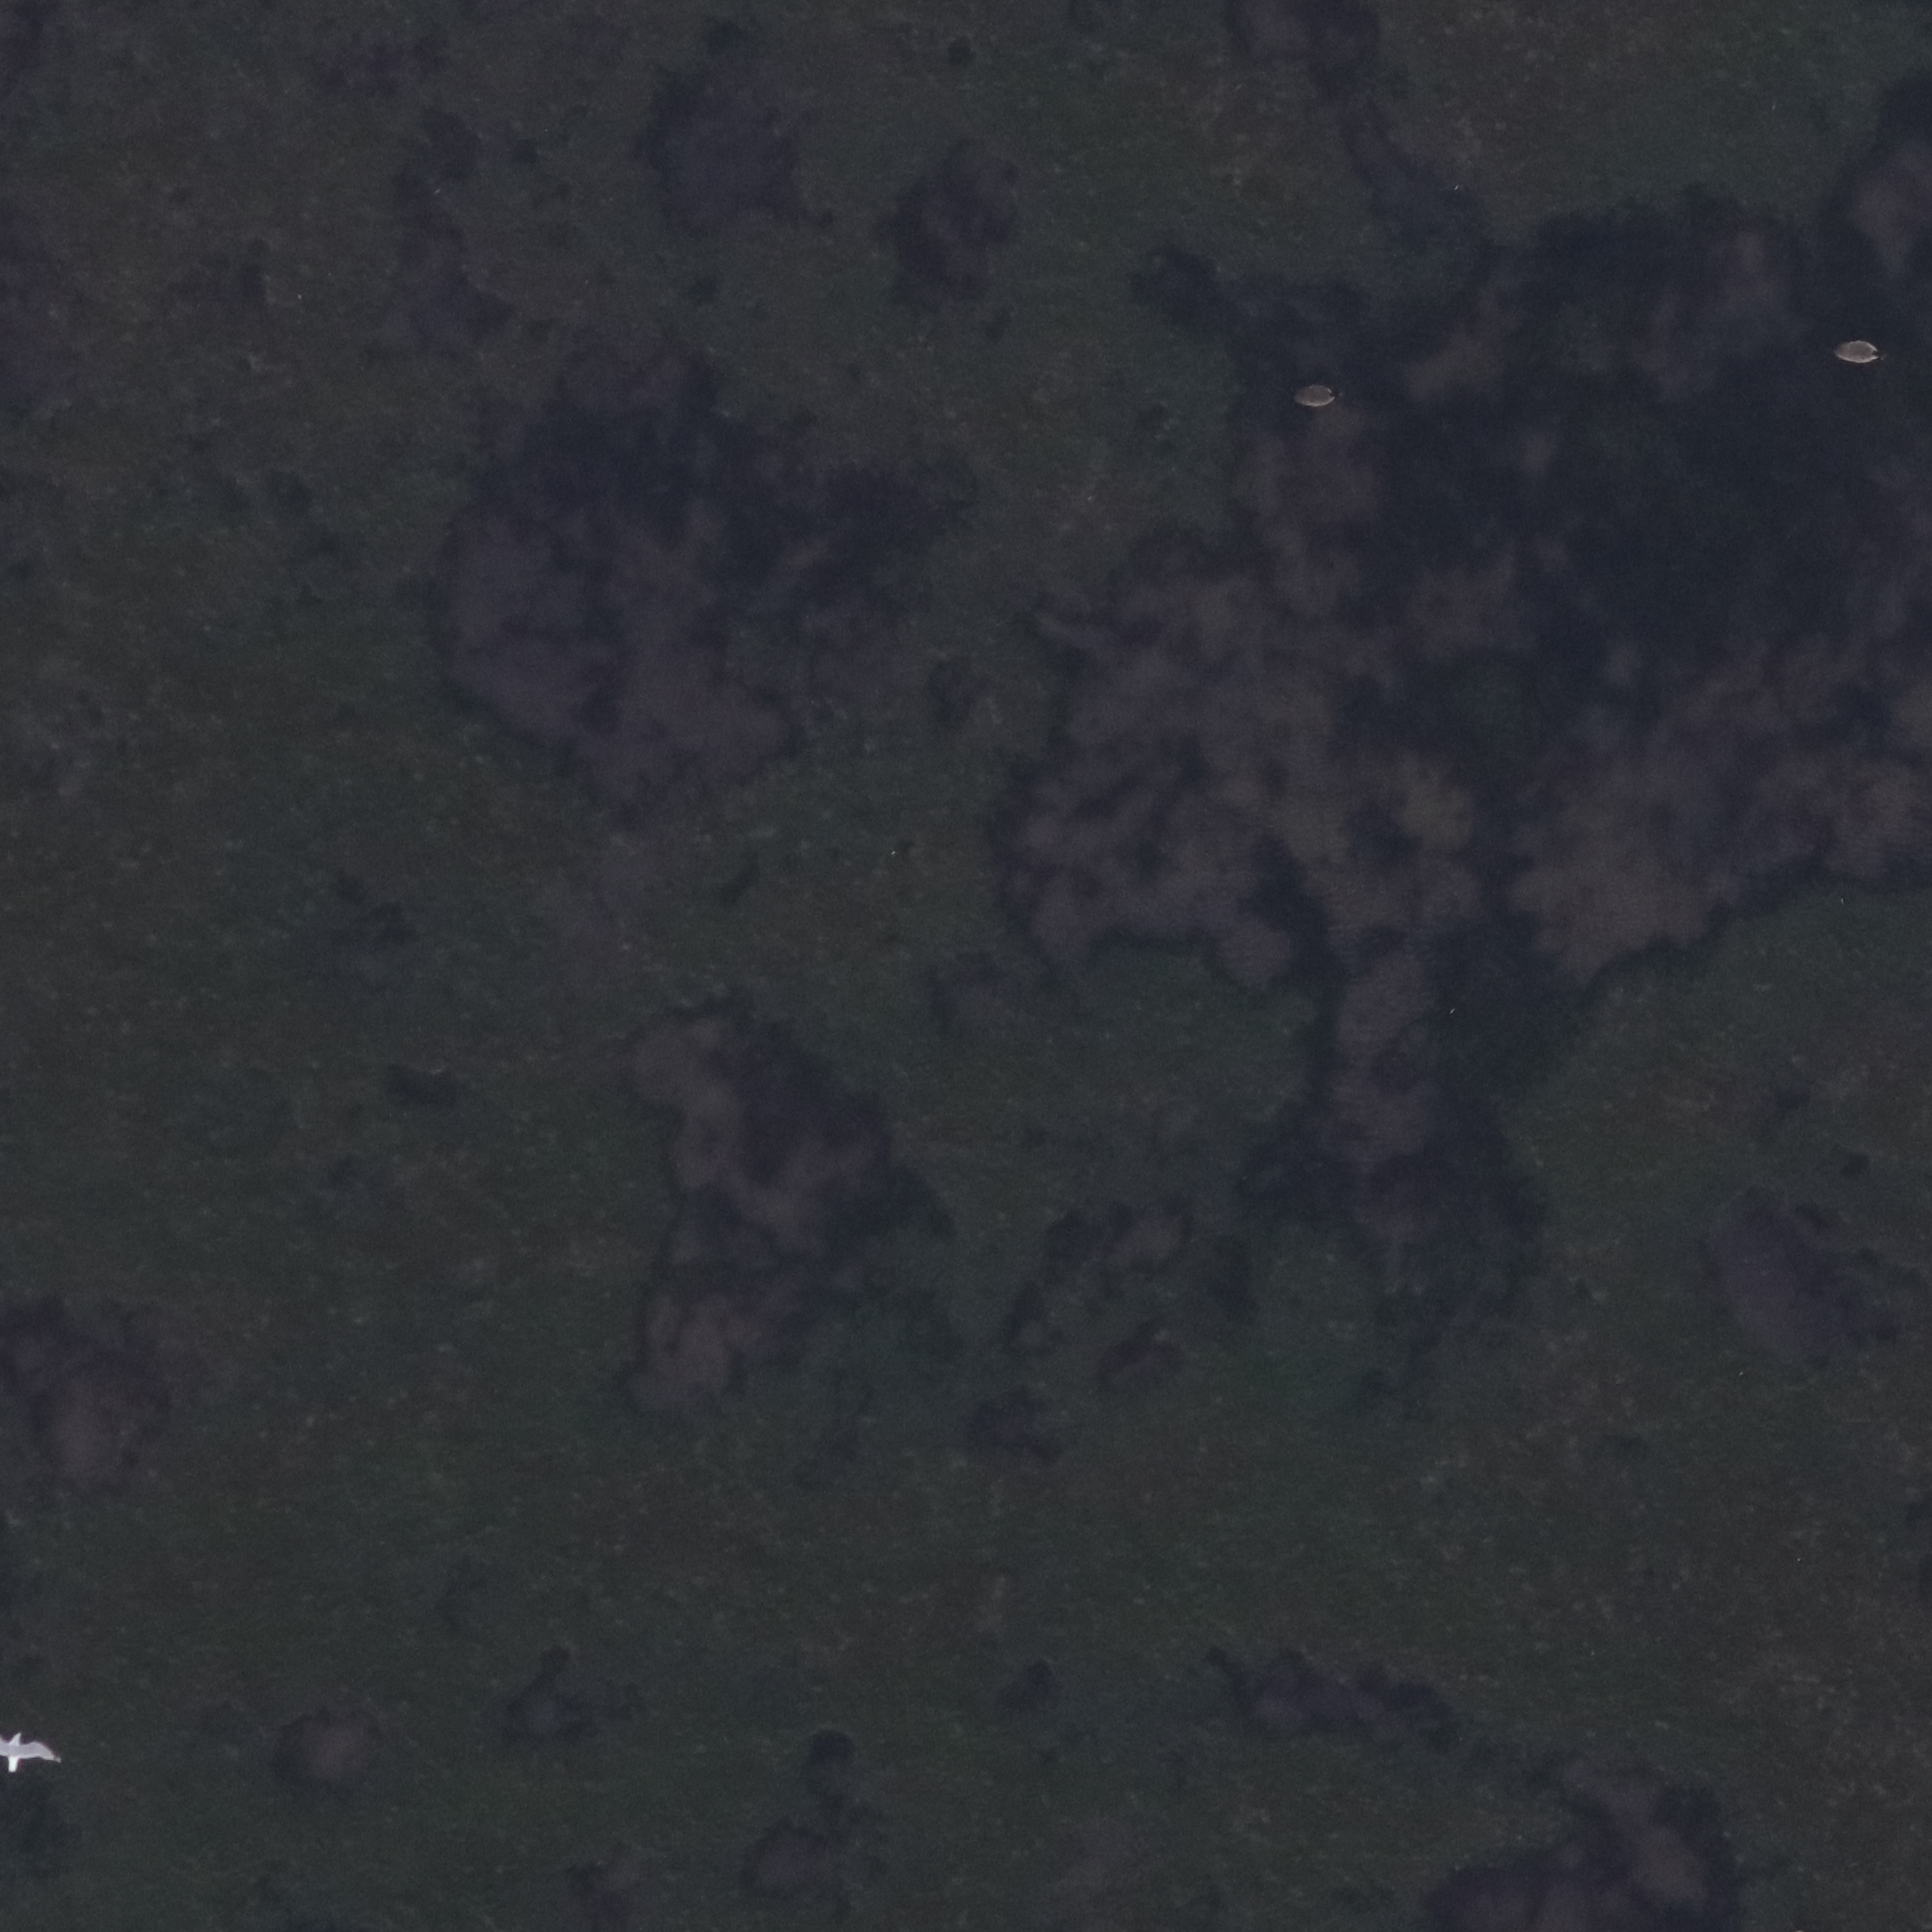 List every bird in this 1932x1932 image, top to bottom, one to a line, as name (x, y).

Canada goose (1855, 350)
Canada goose (1316, 397)
gull (14, 1751)